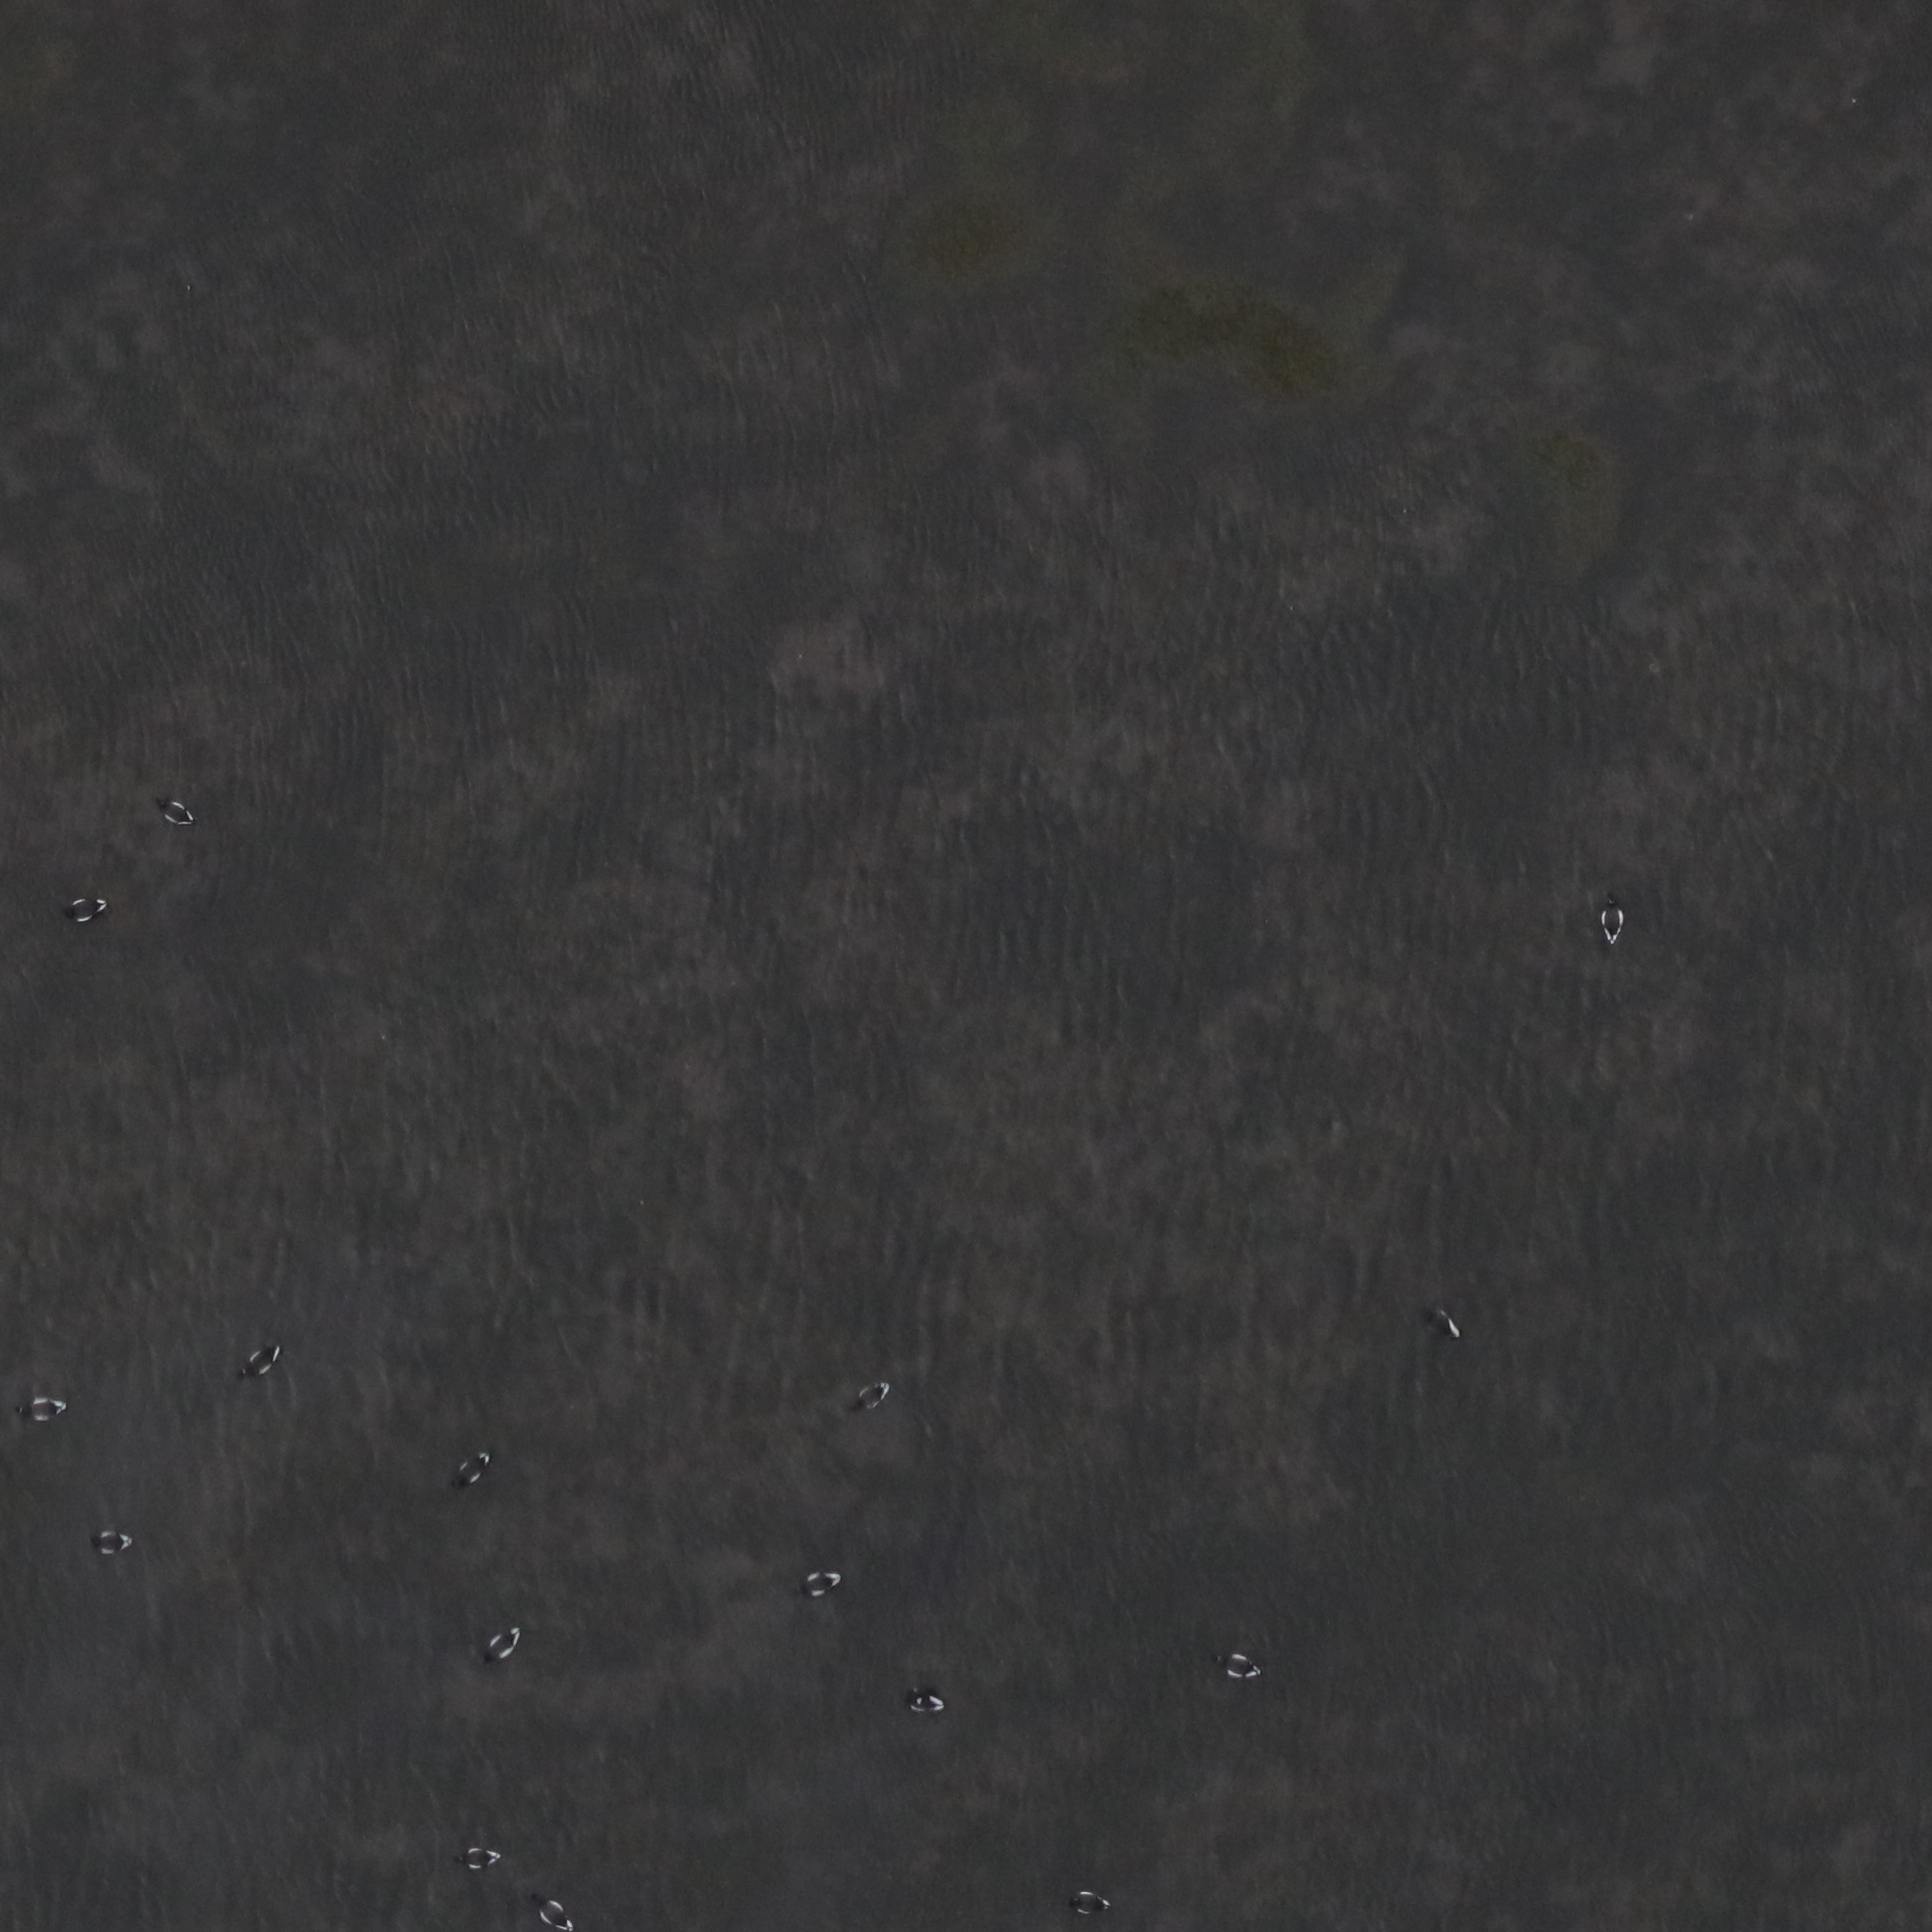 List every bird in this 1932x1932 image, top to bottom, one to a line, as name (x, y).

brant (175, 813)
brant (85, 910)
brant (1611, 921)
brant (1437, 1323)
brant (259, 1362)
brant (869, 1394)
brant (41, 1409)
brant (474, 1469)
brant (110, 1544)
brant (818, 1585)
brant (502, 1645)
brant (1239, 1667)
brant (927, 1701)
brant (479, 1857)
brant (1089, 1901)
brant (552, 1915)